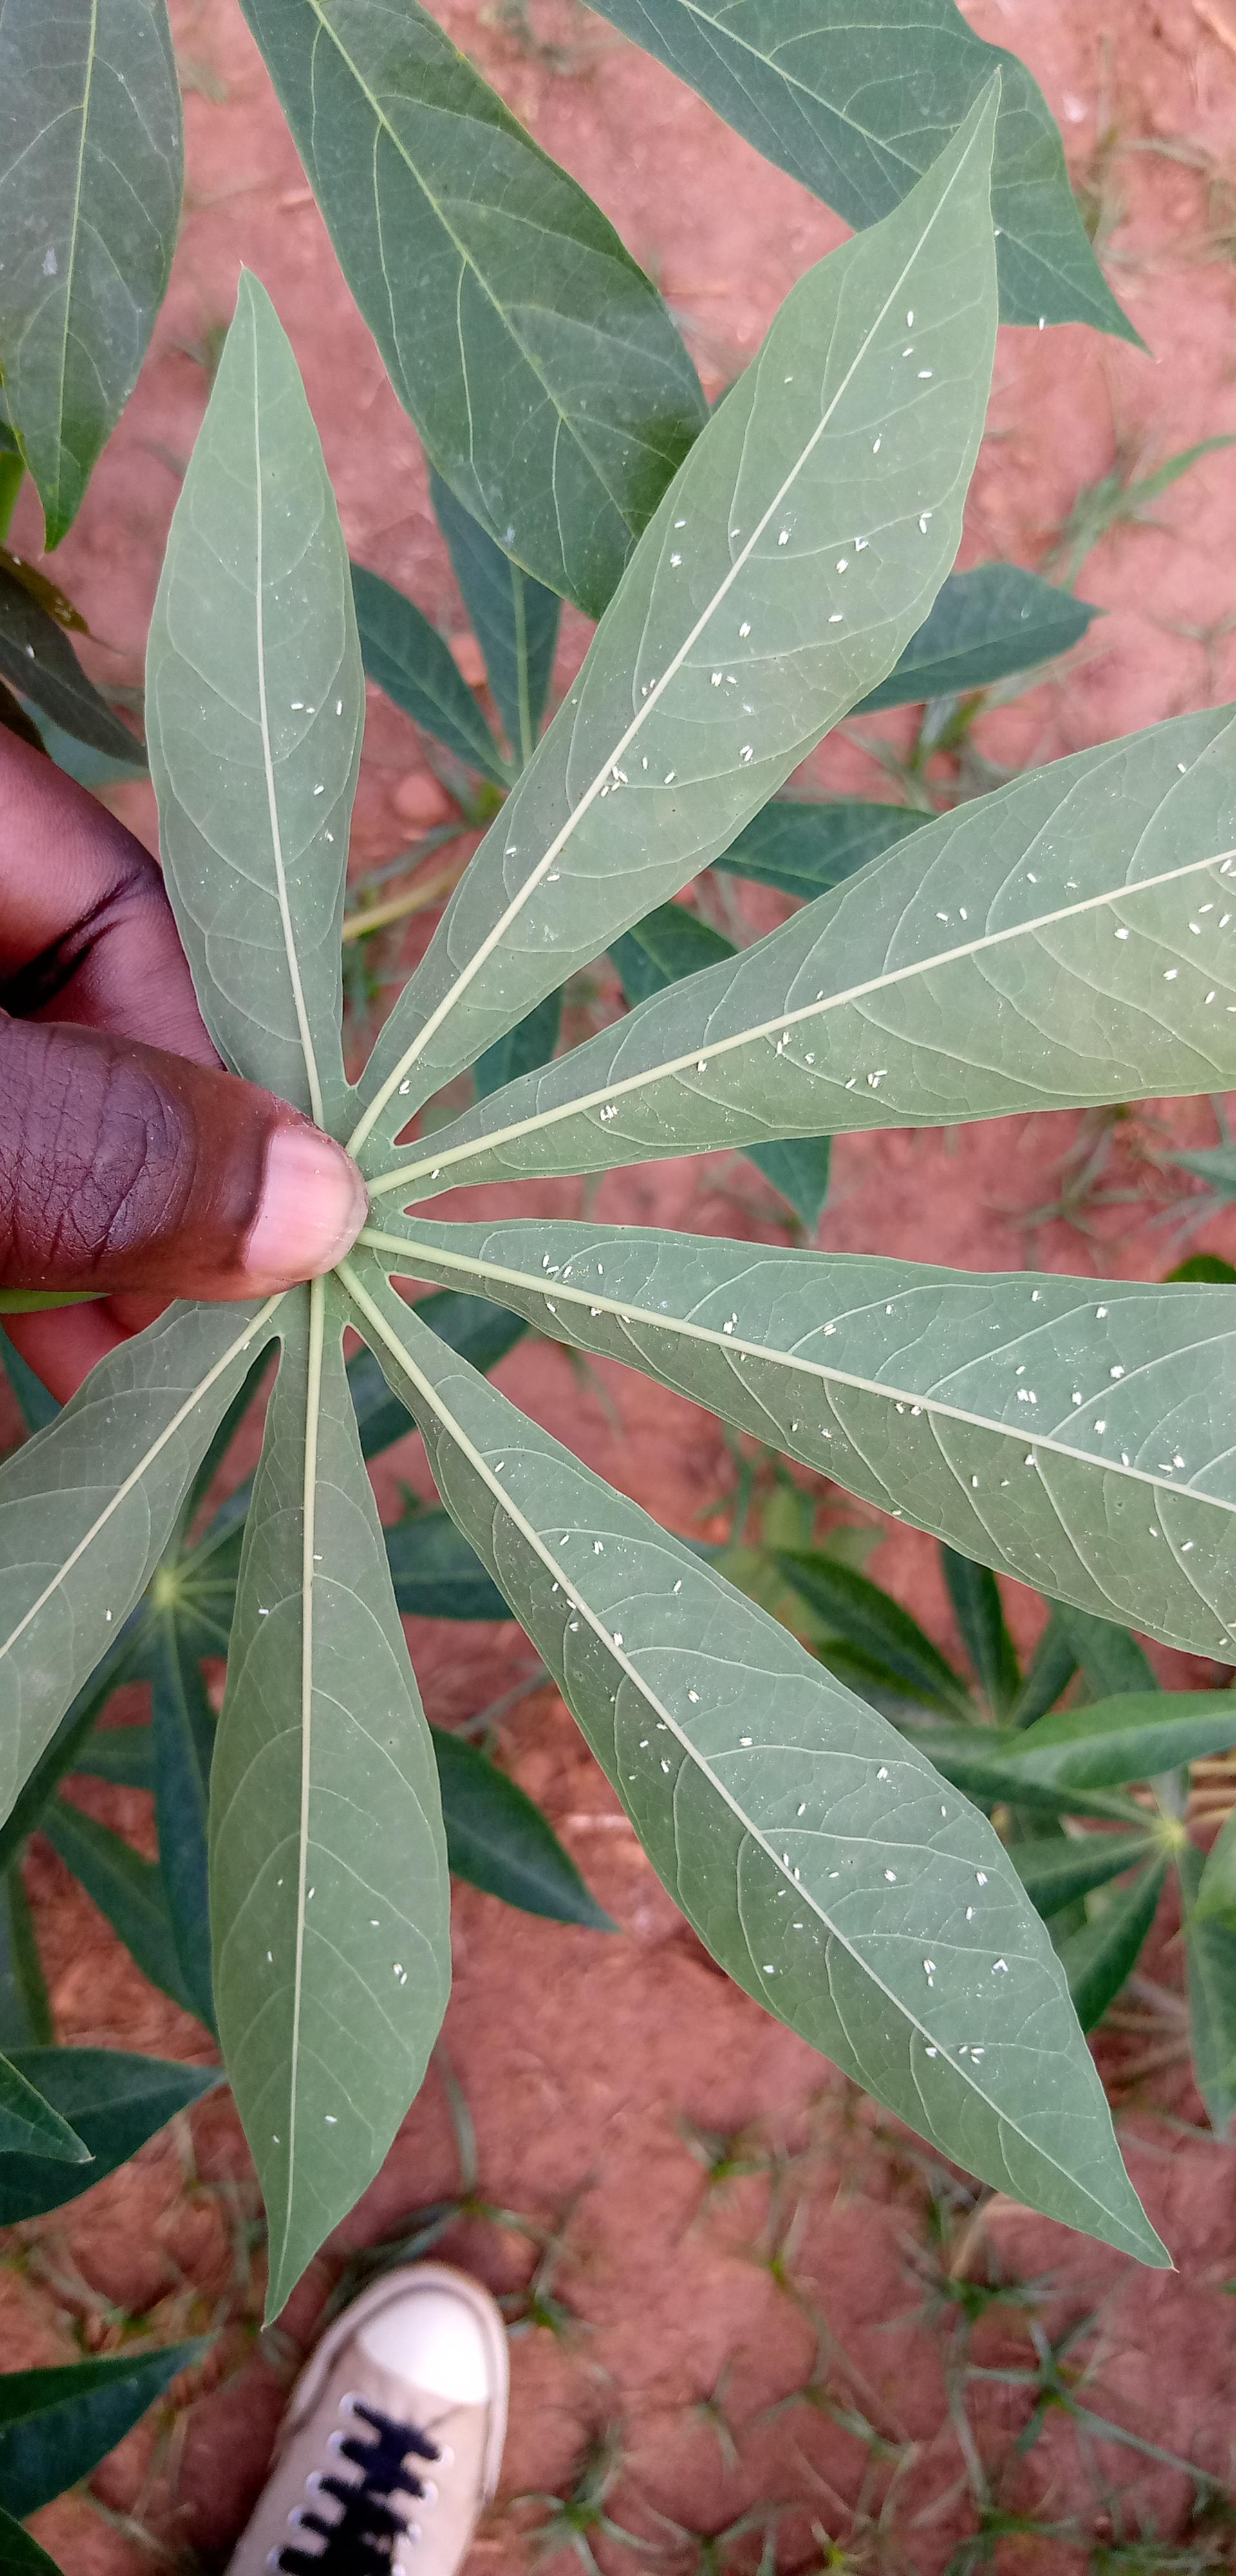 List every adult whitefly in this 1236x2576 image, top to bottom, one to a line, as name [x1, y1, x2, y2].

whitefly [993, 227, 1003, 239]
whitefly [905, 308, 918, 328]
whitefly [1036, 316, 1049, 336]
whitefly [901, 346, 915, 359]
whitefly [915, 370, 933, 381]
whitefly [782, 374, 794, 386]
whitefly [870, 437, 882, 455]
whitefly [918, 509, 933, 520]
whitefly [918, 517, 927, 535]
whitefly [673, 519, 689, 529]
whitefly [729, 527, 742, 540]
whitefly [776, 529, 792, 546]
whitefly [852, 536, 870, 552]
whitefly [669, 553, 682, 568]
whitefly [835, 557, 849, 574]
whitefly [827, 614, 845, 623]
whitefly [738, 621, 752, 638]
whitefly [710, 670, 723, 688]
whitefly [726, 674, 739, 686]
whitefly [649, 677, 658, 690]
whitefly [641, 686, 650, 697]
whitefly [570, 697, 579, 706]
whitefly [335, 698, 345, 717]
whitefly [289, 702, 304, 710]
whitefly [305, 706, 316, 715]
whitefly [738, 744, 756, 764]
whitefly [641, 756, 650, 771]
whitefly [1177, 762, 1188, 774]
whitefly [612, 765, 621, 782]
whitefly [619, 770, 630, 784]
whitefly [664, 770, 677, 784]
whitefly [611, 781, 622, 793]
whitefly [312, 783, 326, 795]
whitefly [599, 784, 610, 799]
whitefly [326, 832, 337, 843]
whitefly [504, 847, 516, 857]
whitefly [1219, 858, 1231, 874]
whitefly [1026, 872, 1037, 884]
whitefly [545, 873, 563, 883]
whitefly [1065, 880, 1080, 889]
whitefly [1196, 903, 1214, 913]
whitefly [958, 907, 969, 921]
whitefly [935, 912, 949, 922]
whitefly [1218, 912, 1230, 929]
whitefly [1186, 921, 1202, 936]
whitefly [1113, 927, 1130, 941]
whitefly [1162, 967, 1178, 981]
whitefly [814, 989, 824, 1000]
whitefly [1203, 990, 1215, 1005]
whitefly [1225, 1005, 1236, 1012]
whitefly [782, 1030, 790, 1046]
whitefly [776, 1039, 783, 1057]
whitefly [804, 1051, 816, 1065]
whitefly [697, 1060, 708, 1072]
whitefly [873, 1070, 888, 1076]
whitefly [866, 1072, 872, 1085]
whitefly [872, 1076, 879, 1090]
whitefly [845, 1077, 856, 1089]
whitefly [398, 1078, 412, 1096]
whitefly [605, 1105, 617, 1119]
whitefly [599, 1108, 606, 1121]
whitefly [431, 1169, 441, 1179]
whitefly [541, 1253, 549, 1268]
whitefly [596, 1261, 604, 1275]
whitefly [561, 1265, 574, 1278]
whitefly [545, 1265, 559, 1273]
whitefly [1031, 1289, 1040, 1302]
whitefly [545, 1301, 556, 1313]
whitefly [885, 1303, 894, 1315]
whitefly [1095, 1305, 1108, 1319]
whitefly [590, 1306, 603, 1316]
whitefly [731, 1311, 738, 1323]
whitefly [621, 1314, 632, 1324]
whitefly [722, 1321, 733, 1335]
whitefly [823, 1323, 838, 1336]
whitefly [241, 1340, 252, 1353]
whitefly [739, 1352, 746, 1362]
whitefly [1109, 1363, 1126, 1379]
whitefly [1014, 1365, 1026, 1375]
whitefly [1016, 1388, 1029, 1403]
whitefly [1028, 1390, 1039, 1404]
whitefly [1071, 1390, 1082, 1406]
whitefly [894, 1401, 905, 1414]
whitefly [910, 1405, 922, 1416]
whitefly [1092, 1418, 1107, 1435]
whitefly [791, 1422, 798, 1433]
whitefly [820, 1428, 833, 1438]
whitefly [1119, 1451, 1129, 1467]
whitefly [1024, 1453, 1037, 1467]
whitefly [1172, 1453, 1186, 1470]
whitefly [492, 1459, 507, 1473]
whitefly [1156, 1462, 1173, 1473]
whitefly [971, 1475, 978, 1488]
whitefly [998, 1477, 1011, 1488]
whitefly [890, 1508, 903, 1517]
whitefly [1147, 1526, 1157, 1538]
whitefly [558, 1531, 572, 1547]
whitefly [590, 1539, 607, 1558]
whitefly [1180, 1540, 1194, 1552]
whitefly [311, 1551, 326, 1566]
whitefly [671, 1577, 686, 1594]
whitefly [549, 1578, 562, 1595]
whitefly [563, 1598, 577, 1611]
whitefly [256, 1606, 272, 1616]
whitefly [103, 1607, 115, 1623]
whitefly [566, 1620, 581, 1635]
whitefly [1226, 1622, 1236, 1629]
whitefly [611, 1629, 626, 1649]
whitefly [1217, 1637, 1228, 1647]
whitefly [686, 1688, 702, 1705]
whitefly [608, 1692, 617, 1703]
whitefly [655, 1719, 671, 1733]
whitefly [736, 1734, 756, 1747]
whitefly [638, 1737, 652, 1749]
whitefly [659, 1757, 673, 1774]
whitefly [874, 1763, 889, 1781]
whitefly [625, 1772, 639, 1783]
whitefly [796, 1799, 808, 1818]
whitefly [939, 1804, 950, 1821]
whitefly [780, 1850, 792, 1868]
whitefly [792, 1864, 802, 1881]
whitefly [881, 1867, 899, 1884]
whitefly [826, 1868, 841, 1880]
whitefly [973, 1868, 990, 1889]
whitefly [275, 1875, 287, 1889]
whitefly [304, 1885, 317, 1902]
whitefly [774, 1887, 789, 1899]
whitefly [964, 1904, 975, 1924]
whitefly [367, 1917, 381, 1928]
whitefly [789, 1920, 806, 1931]
whitefly [263, 1947, 277, 1964]
whitefly [992, 1953, 1011, 1976]
whitefly [921, 1956, 939, 1973]
whitefly [391, 1959, 404, 1976]
whitefly [760, 1963, 778, 1976]
whitefly [398, 1973, 410, 1987]
whitefly [924, 1974, 935, 1989]
whitefly [922, 2043, 942, 2061]
whitefly [970, 2043, 985, 2056]
whitefly [957, 2044, 970, 2057]
whitefly [969, 2052, 984, 2067]
whitefly [320, 2113, 340, 2126]
whitefly [270, 2132, 282, 2145]